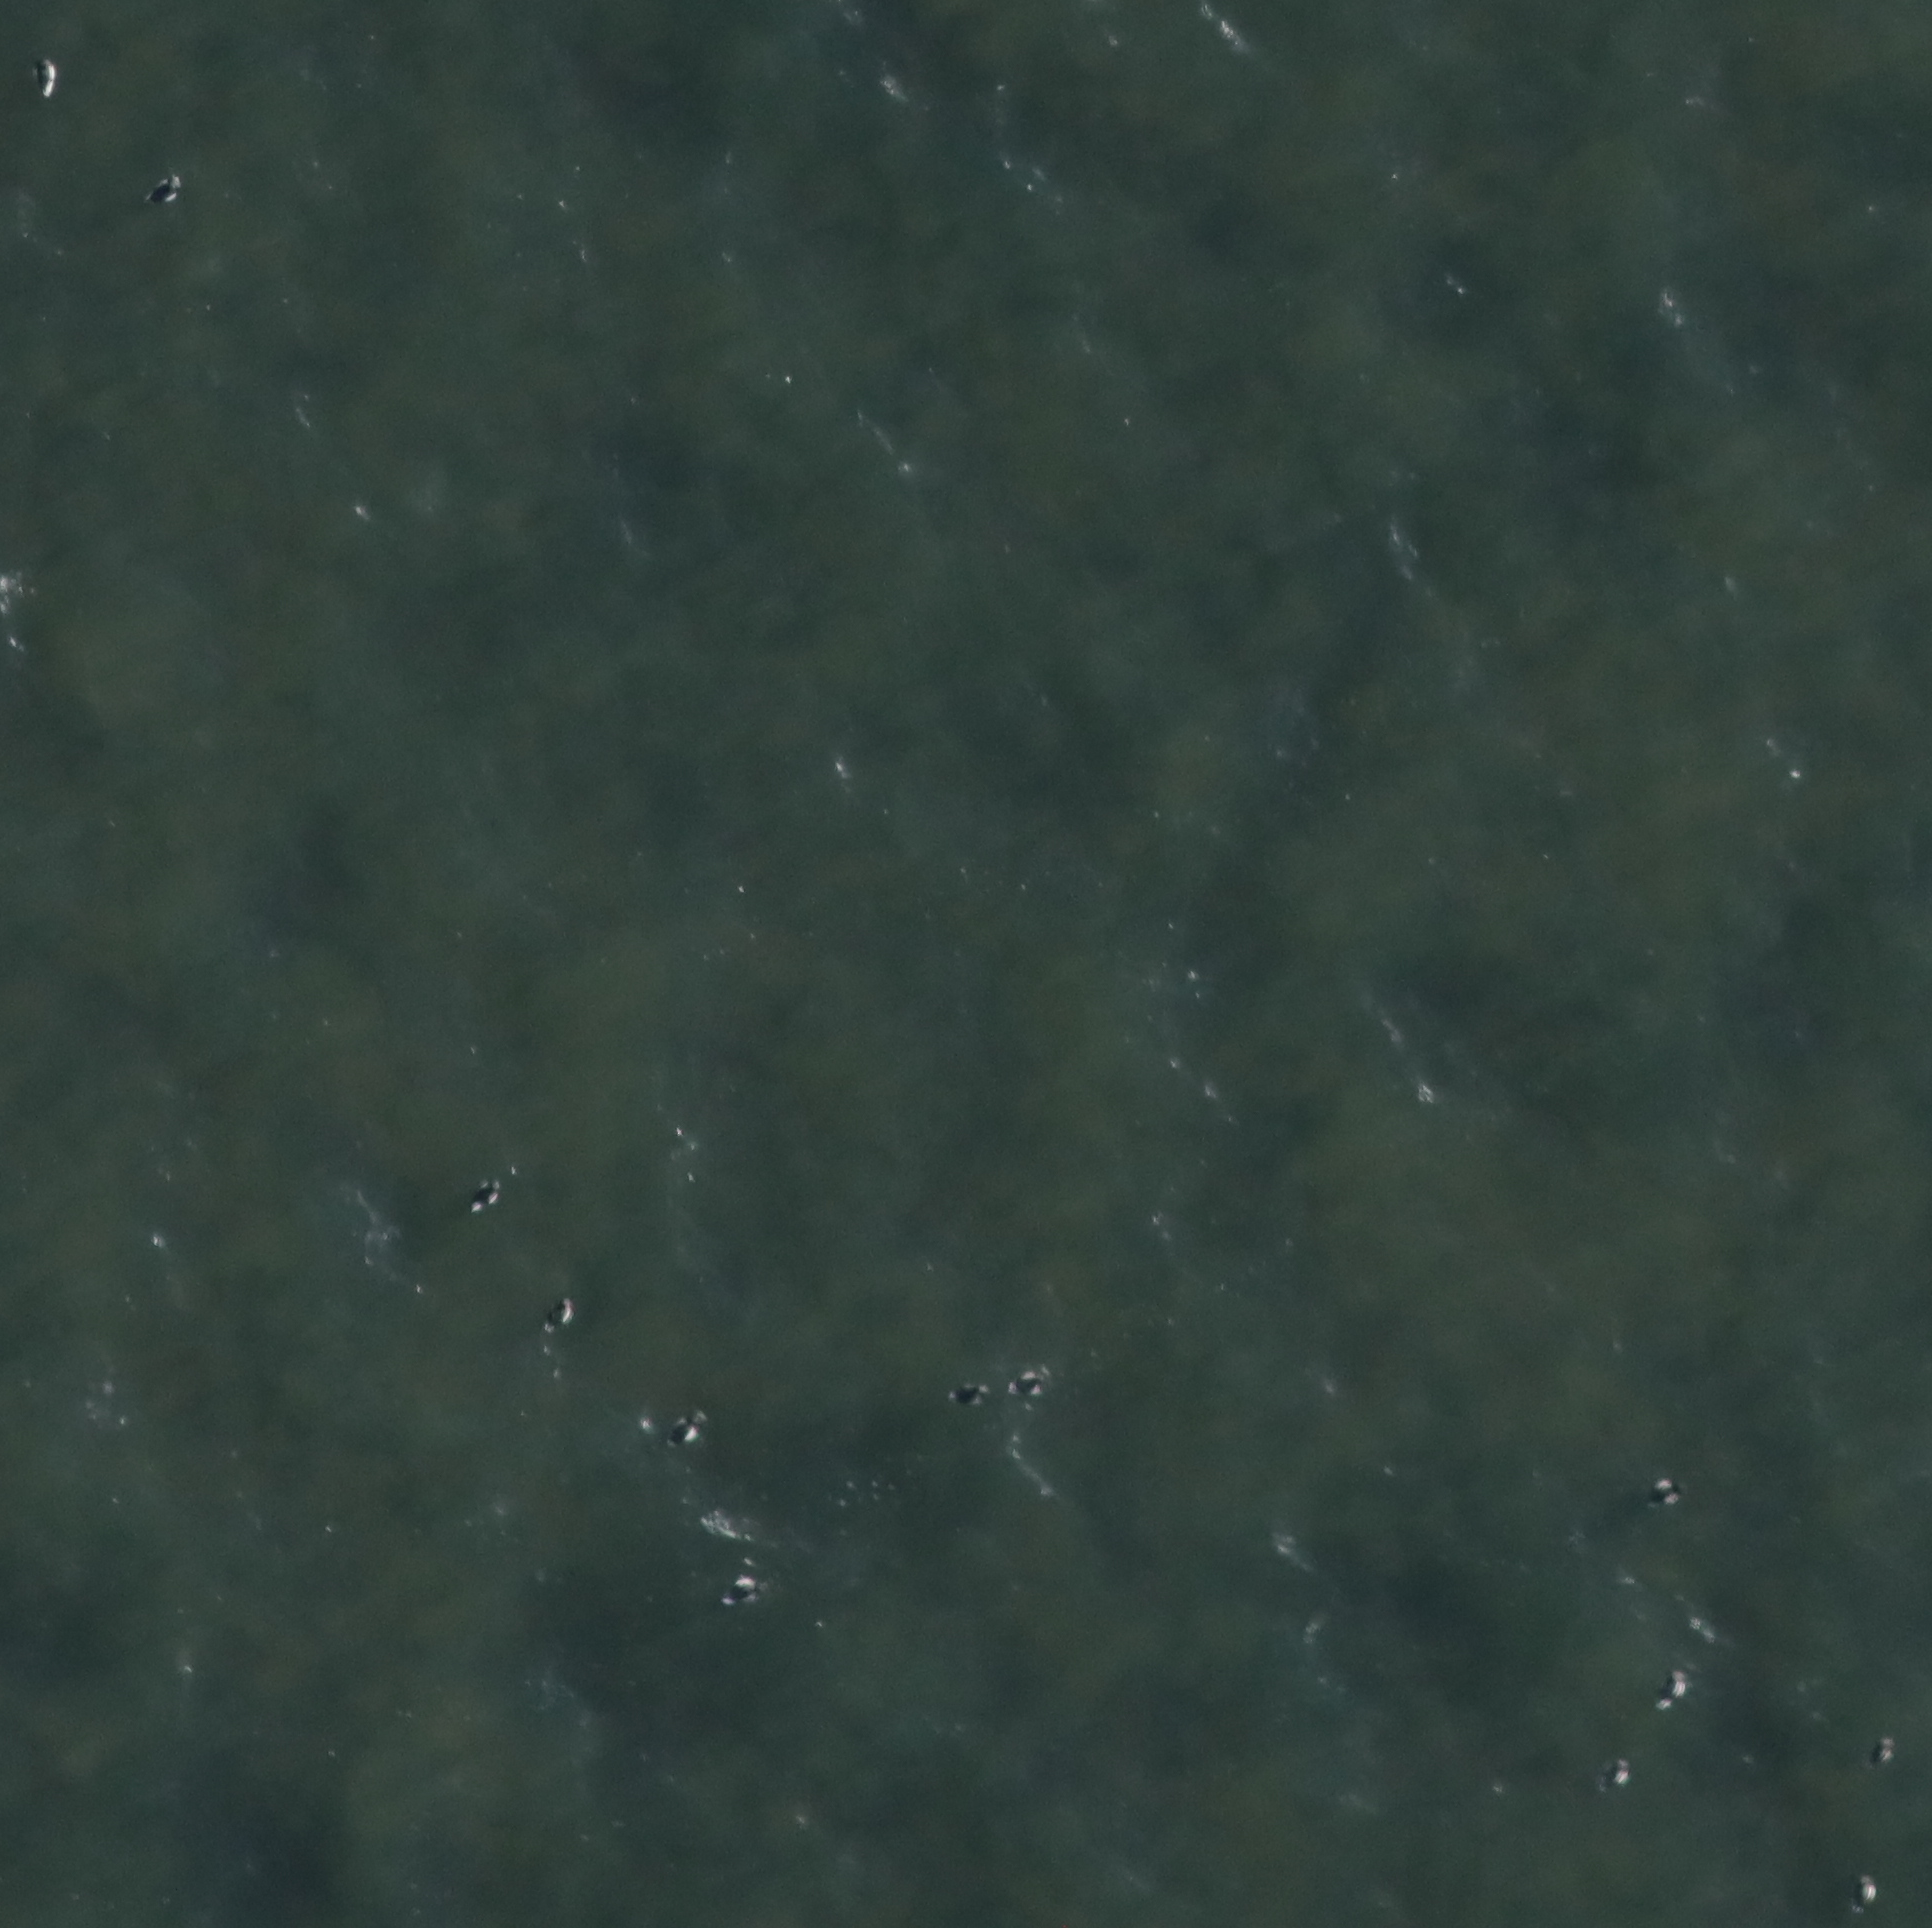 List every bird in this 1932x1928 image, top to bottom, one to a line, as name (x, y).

brant (43, 76)
brant (165, 192)
brant (484, 1193)
brant (557, 1312)
brant (1024, 1383)
brant (969, 1393)
brant (689, 1425)
brant (1661, 1493)
brant (744, 1595)
brant (1664, 1690)
brant (1885, 1749)
brant (1619, 1779)
brant (1863, 1896)